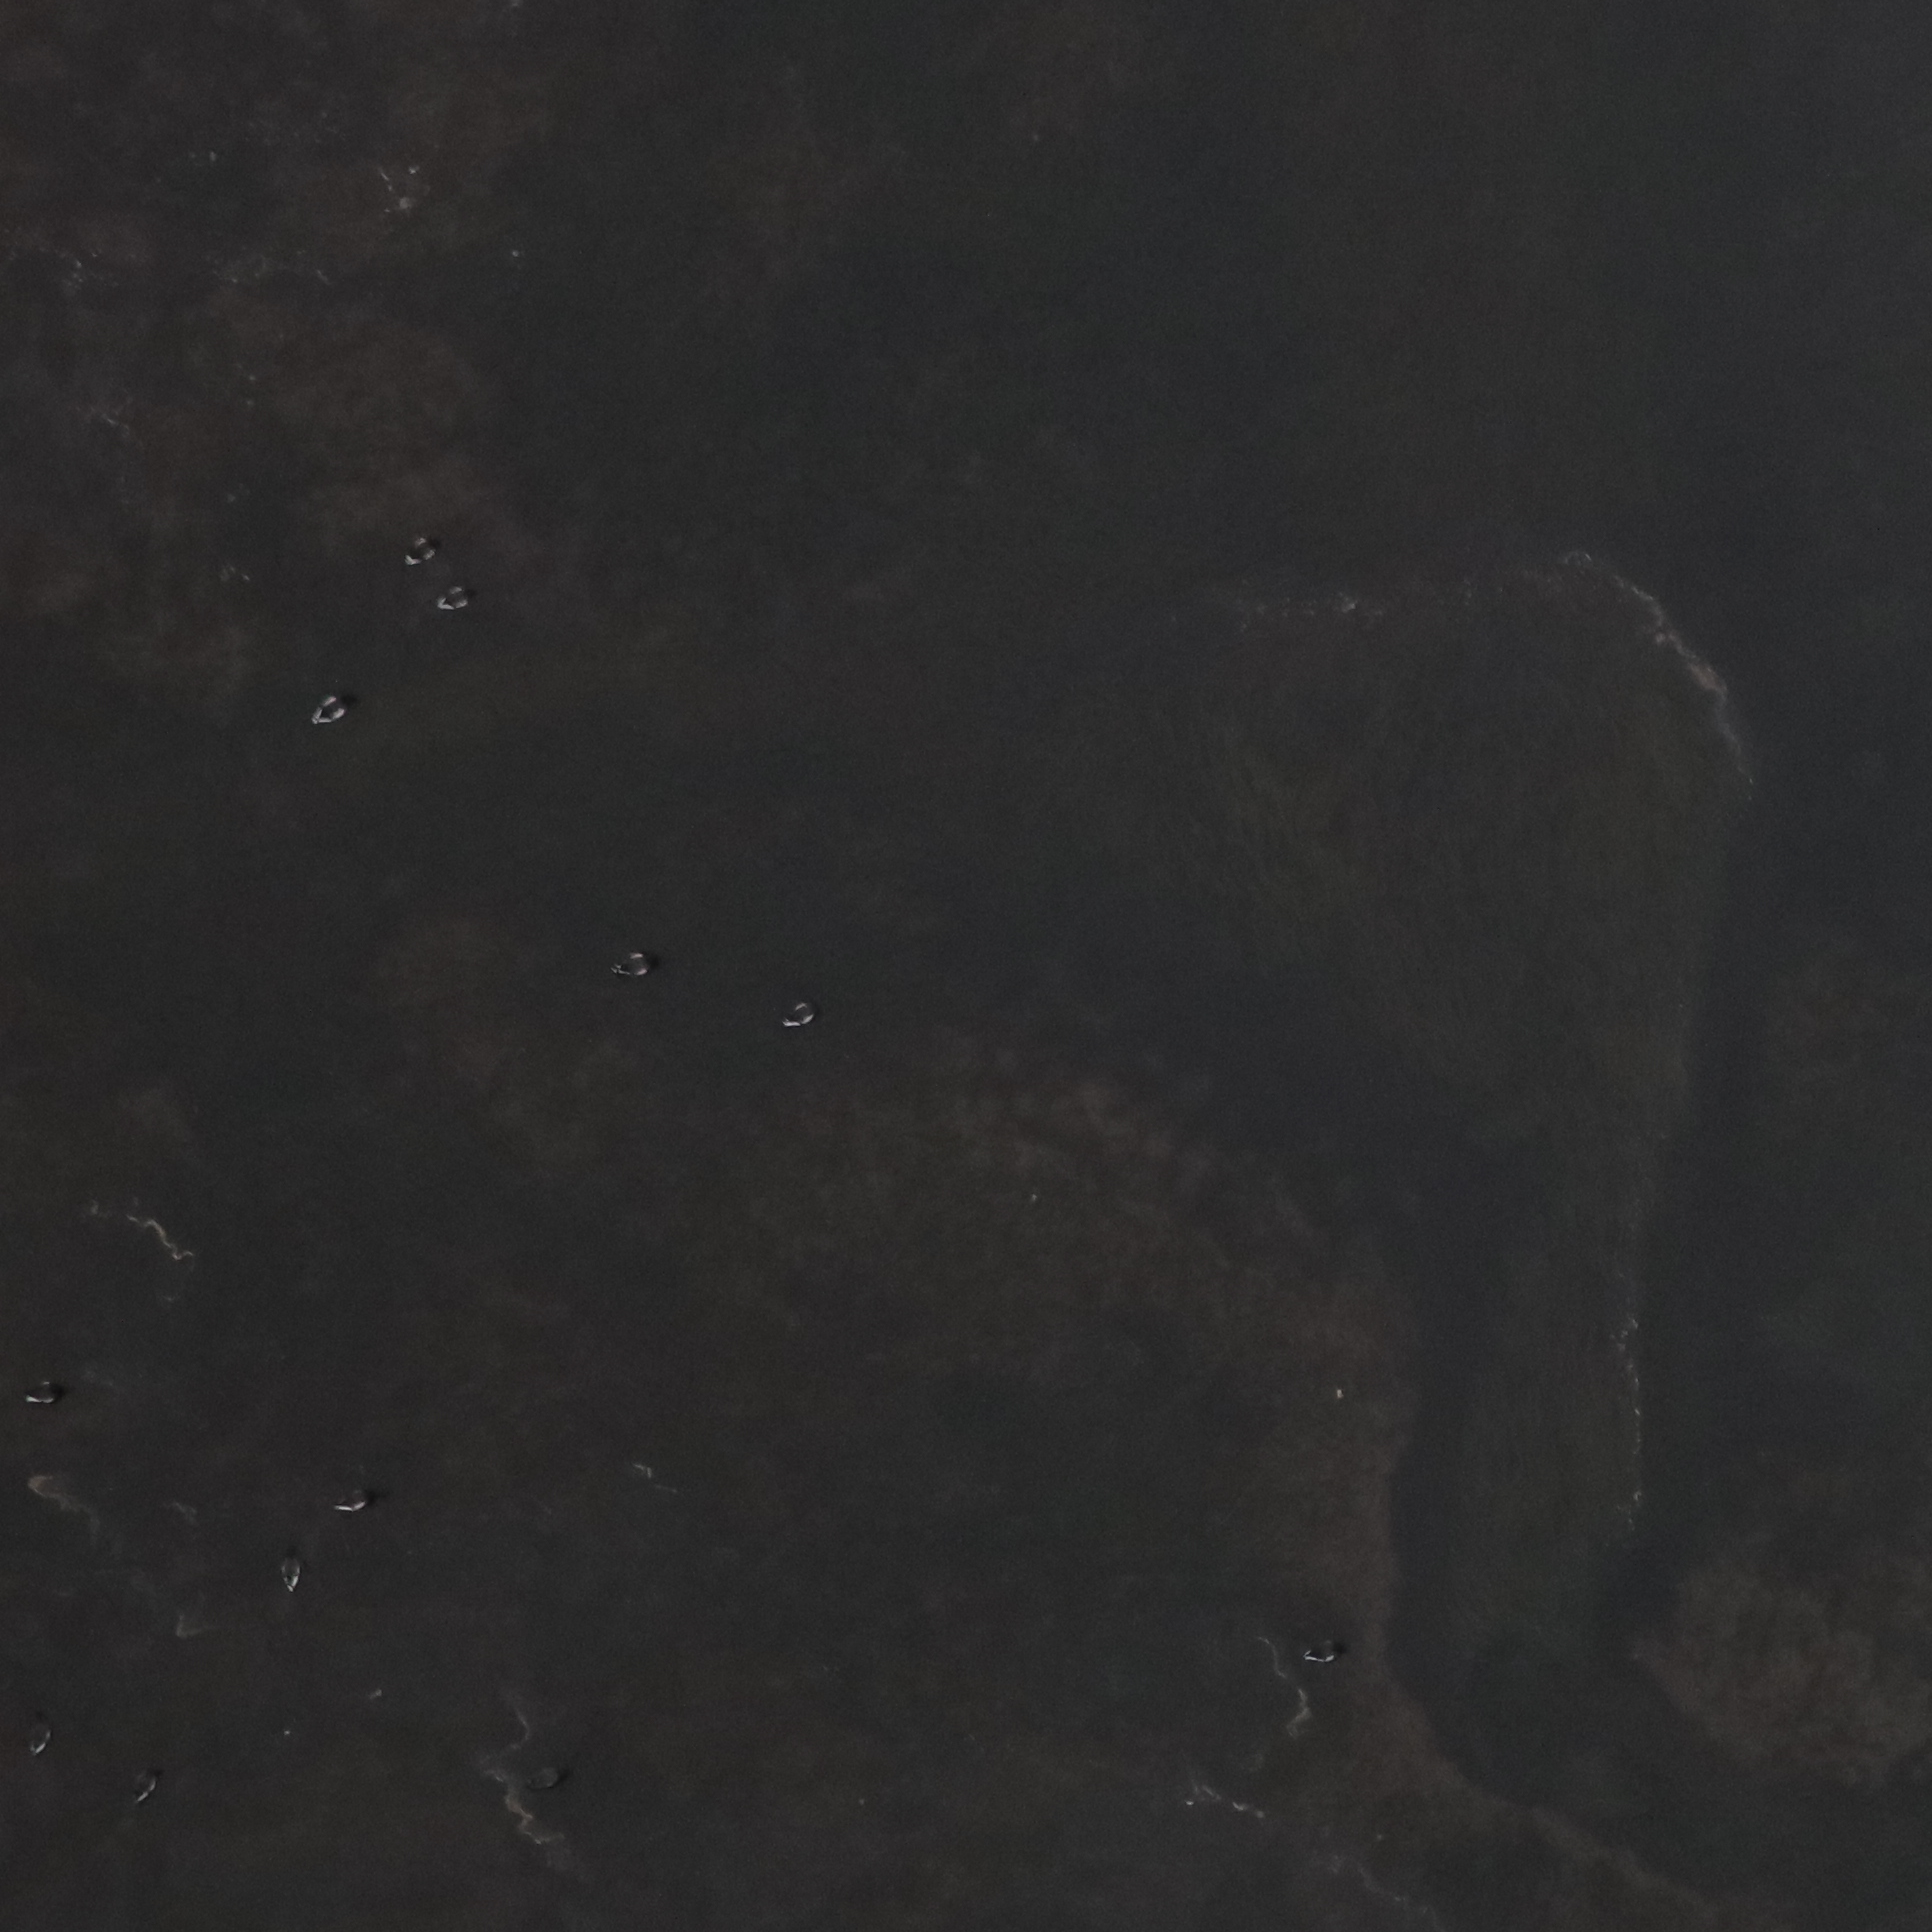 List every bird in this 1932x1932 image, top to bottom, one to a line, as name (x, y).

brant (424, 552)
brant (457, 599)
brant (333, 709)
brant (635, 966)
brant (800, 1014)
brant (41, 1392)
brant (358, 1500)
brant (290, 1571)
brant (1323, 1655)
brant (42, 1734)
brant (540, 1779)
brant (145, 1780)